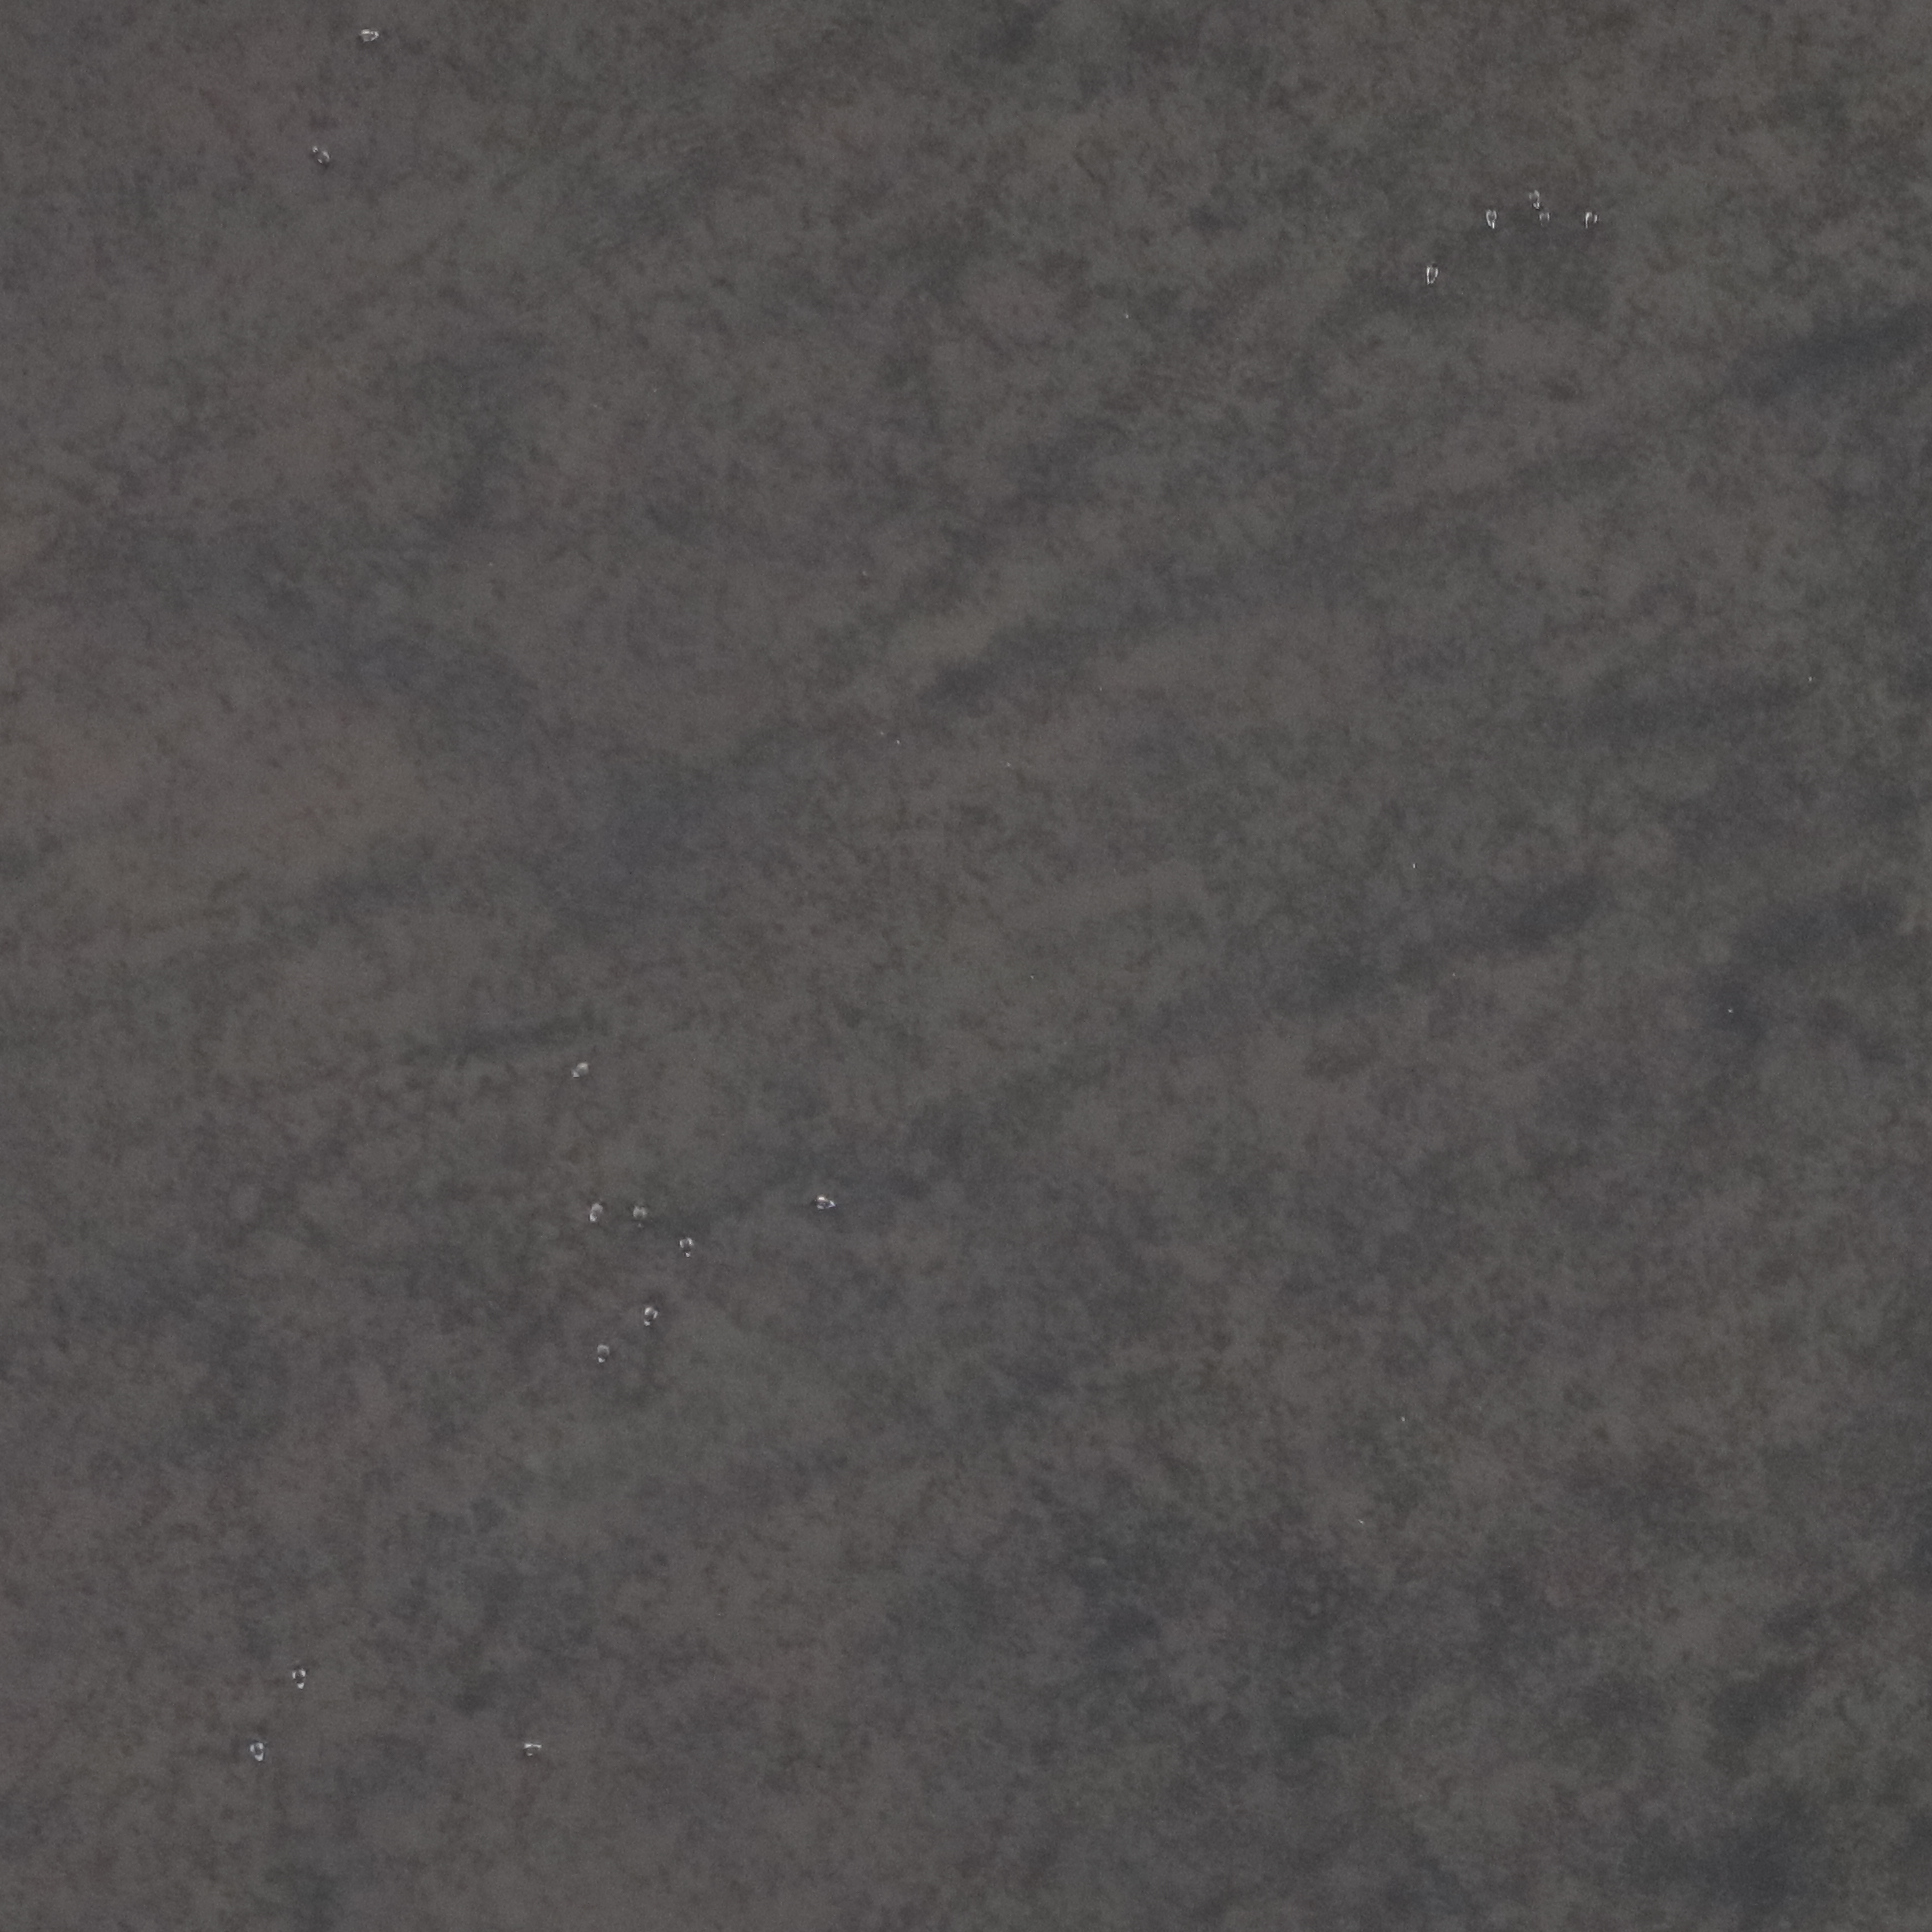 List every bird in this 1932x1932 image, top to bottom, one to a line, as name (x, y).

brant (364, 36)
brant (323, 158)
brant (1535, 200)
brant (1493, 214)
brant (1543, 220)
brant (1590, 220)
brant (1434, 270)
brant (579, 1070)
brant (821, 1200)
brant (596, 1211)
brant (643, 1216)
brant (688, 1252)
brant (654, 1315)
brant (601, 1352)
brant (300, 1673)
brant (532, 1746)
brant (255, 1750)